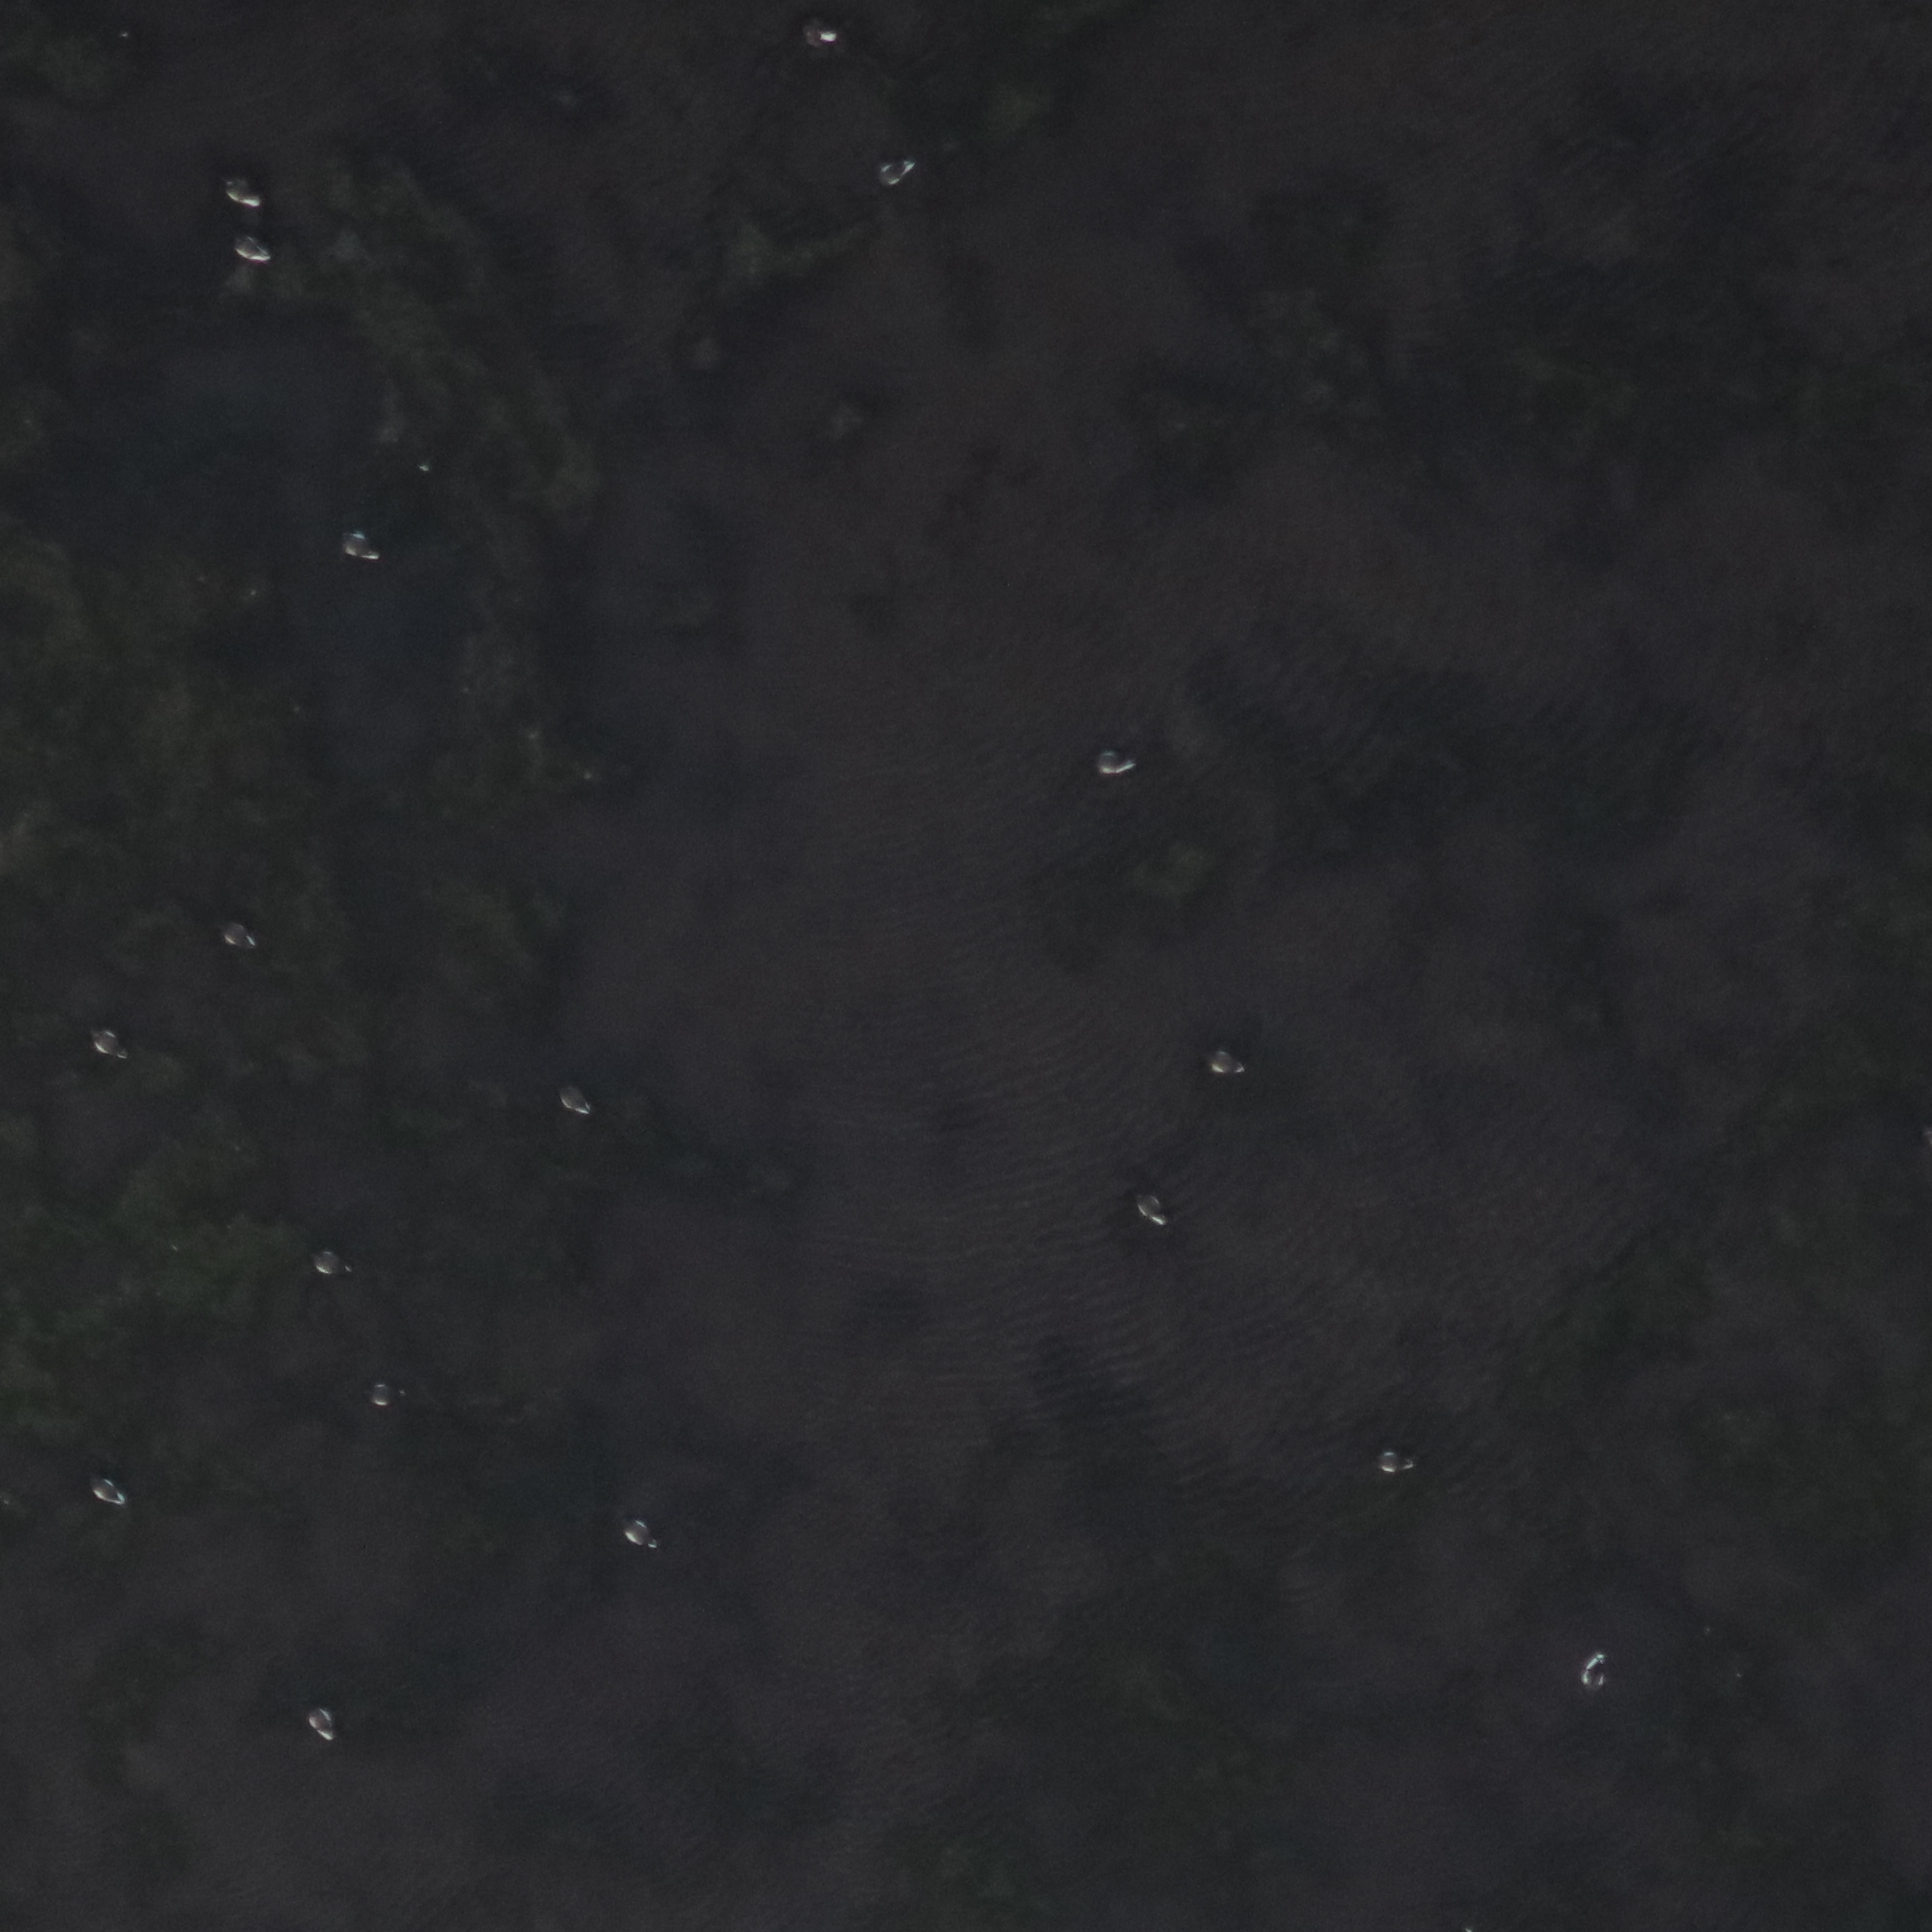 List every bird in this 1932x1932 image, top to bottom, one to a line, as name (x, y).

brant (821, 29)
brant (898, 172)
brant (243, 193)
brant (249, 246)
brant (359, 546)
brant (1113, 761)
brant (237, 935)
brant (107, 1043)
brant (1225, 1063)
brant (573, 1098)
brant (1151, 1207)
brant (329, 1262)
brant (383, 1394)
brant (1394, 1463)
brant (107, 1491)
brant (639, 1532)
brant (1594, 1673)
brant (322, 1722)